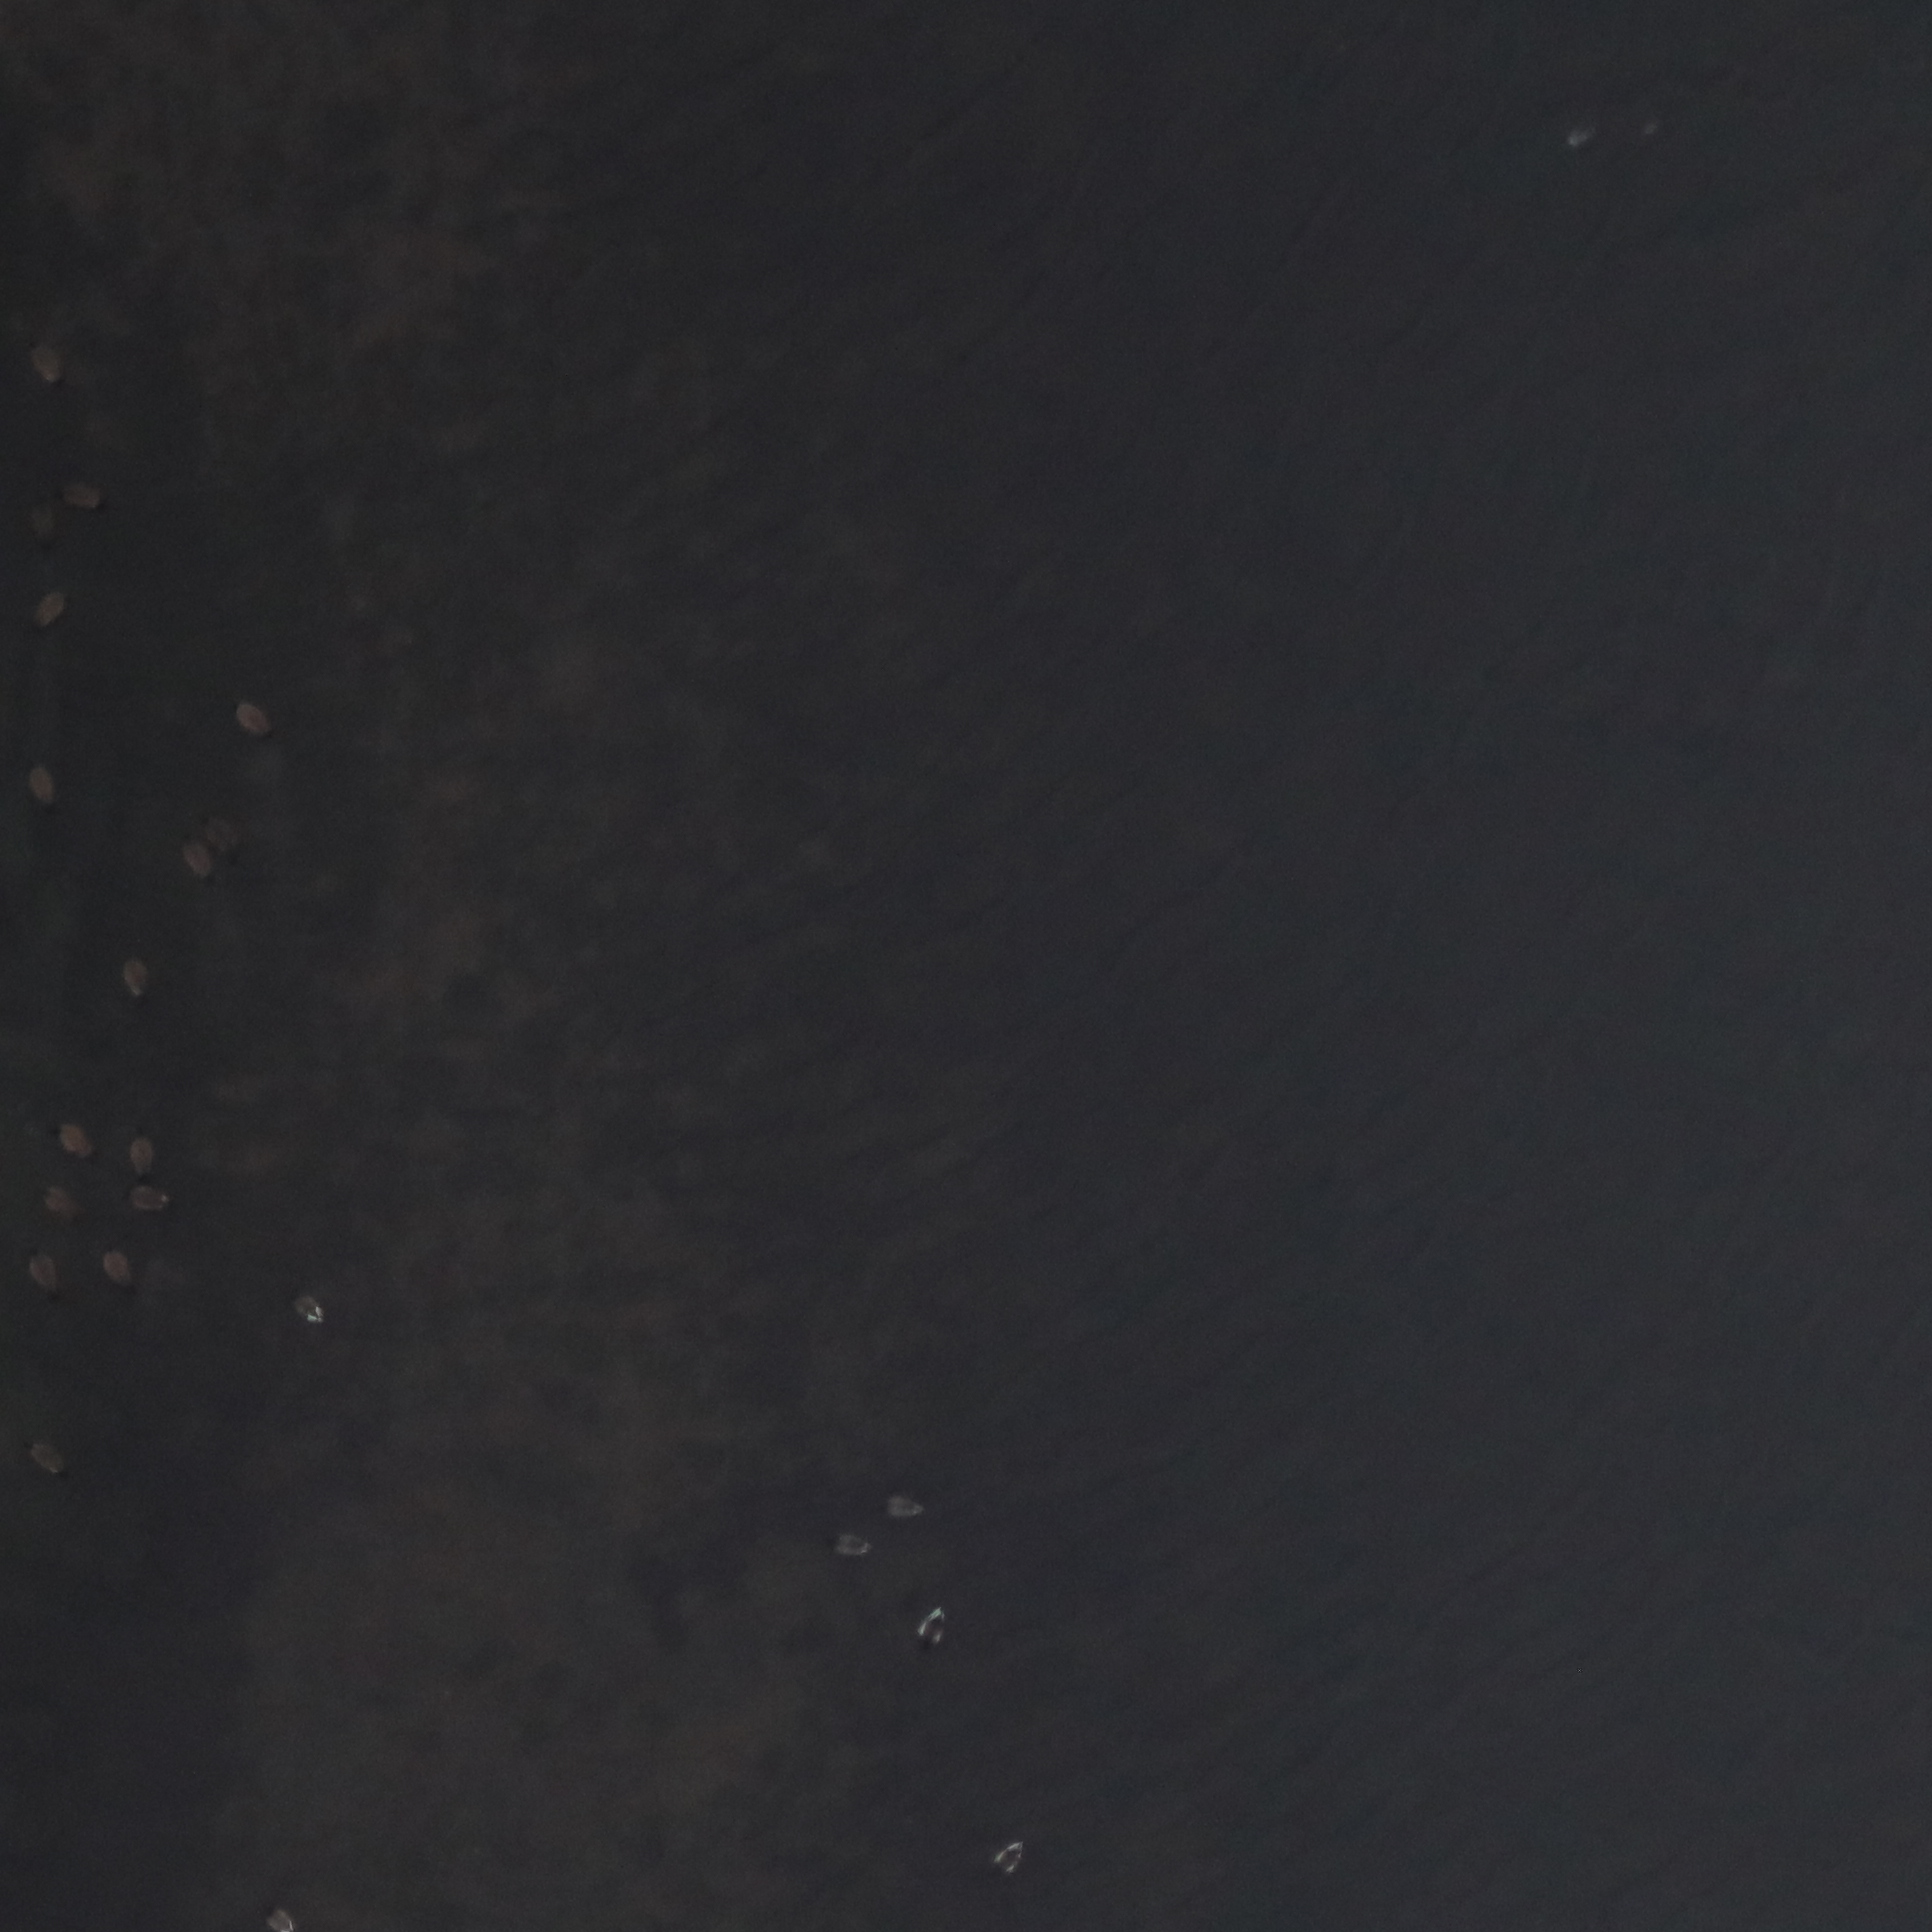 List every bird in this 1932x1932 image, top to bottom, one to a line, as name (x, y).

Canada goose (46, 362)
Canada goose (74, 501)
Canada goose (42, 526)
Canada goose (51, 607)
Canada goose (253, 719)
Canada goose (45, 786)
Canada goose (235, 838)
Canada goose (196, 858)
Canada goose (135, 967)
Canada goose (70, 1135)
Canada goose (146, 1145)
Canada goose (150, 1199)
Canada goose (58, 1212)
Canada goose (120, 1265)
Canada goose (42, 1275)
brant (306, 1304)
Canada goose (48, 1454)
brant (900, 1507)
brant (850, 1546)
brant (932, 1629)
brant (1009, 1861)
brant (280, 1921)